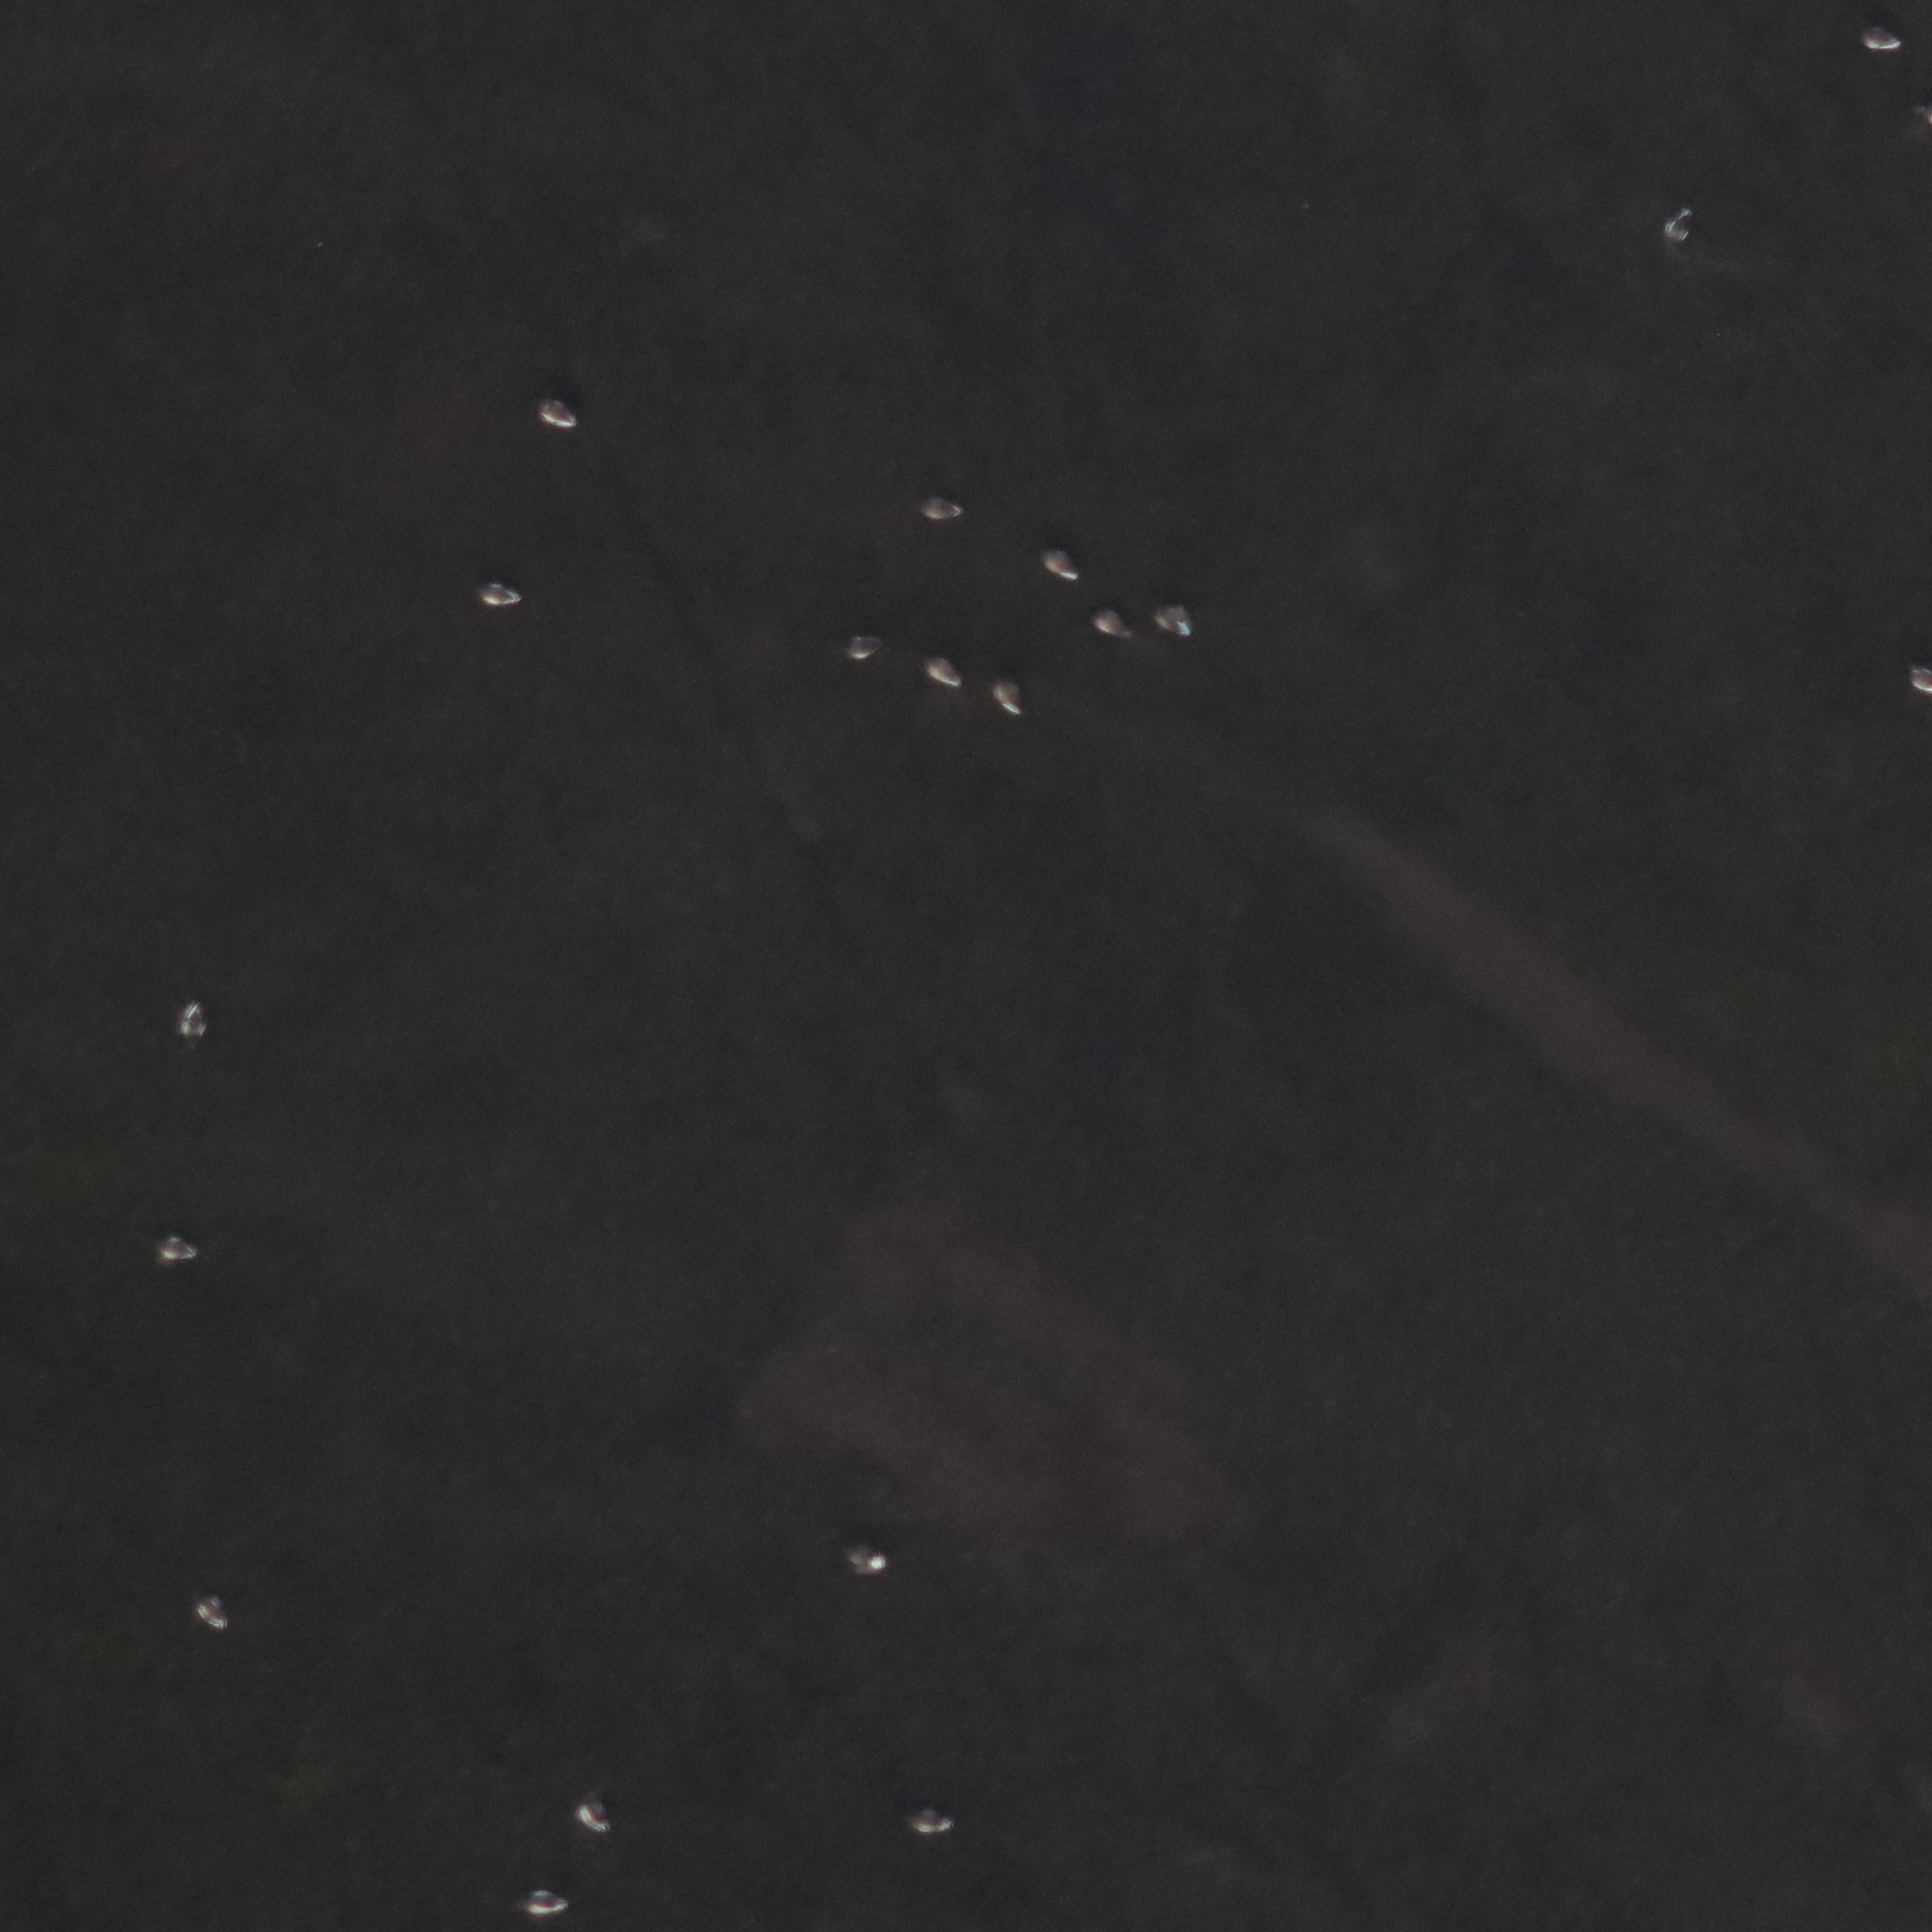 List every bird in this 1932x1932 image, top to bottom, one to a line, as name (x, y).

brant (1877, 34)
brant (1683, 230)
brant (557, 412)
brant (940, 510)
brant (1057, 562)
brant (508, 595)
brant (1172, 618)
brant (1111, 621)
brant (863, 647)
brant (942, 669)
brant (1926, 678)
brant (1012, 698)
brant (193, 1023)
brant (176, 1248)
brant (869, 1556)
brant (207, 1614)
brant (598, 1814)
brant (928, 1818)
brant (545, 1902)